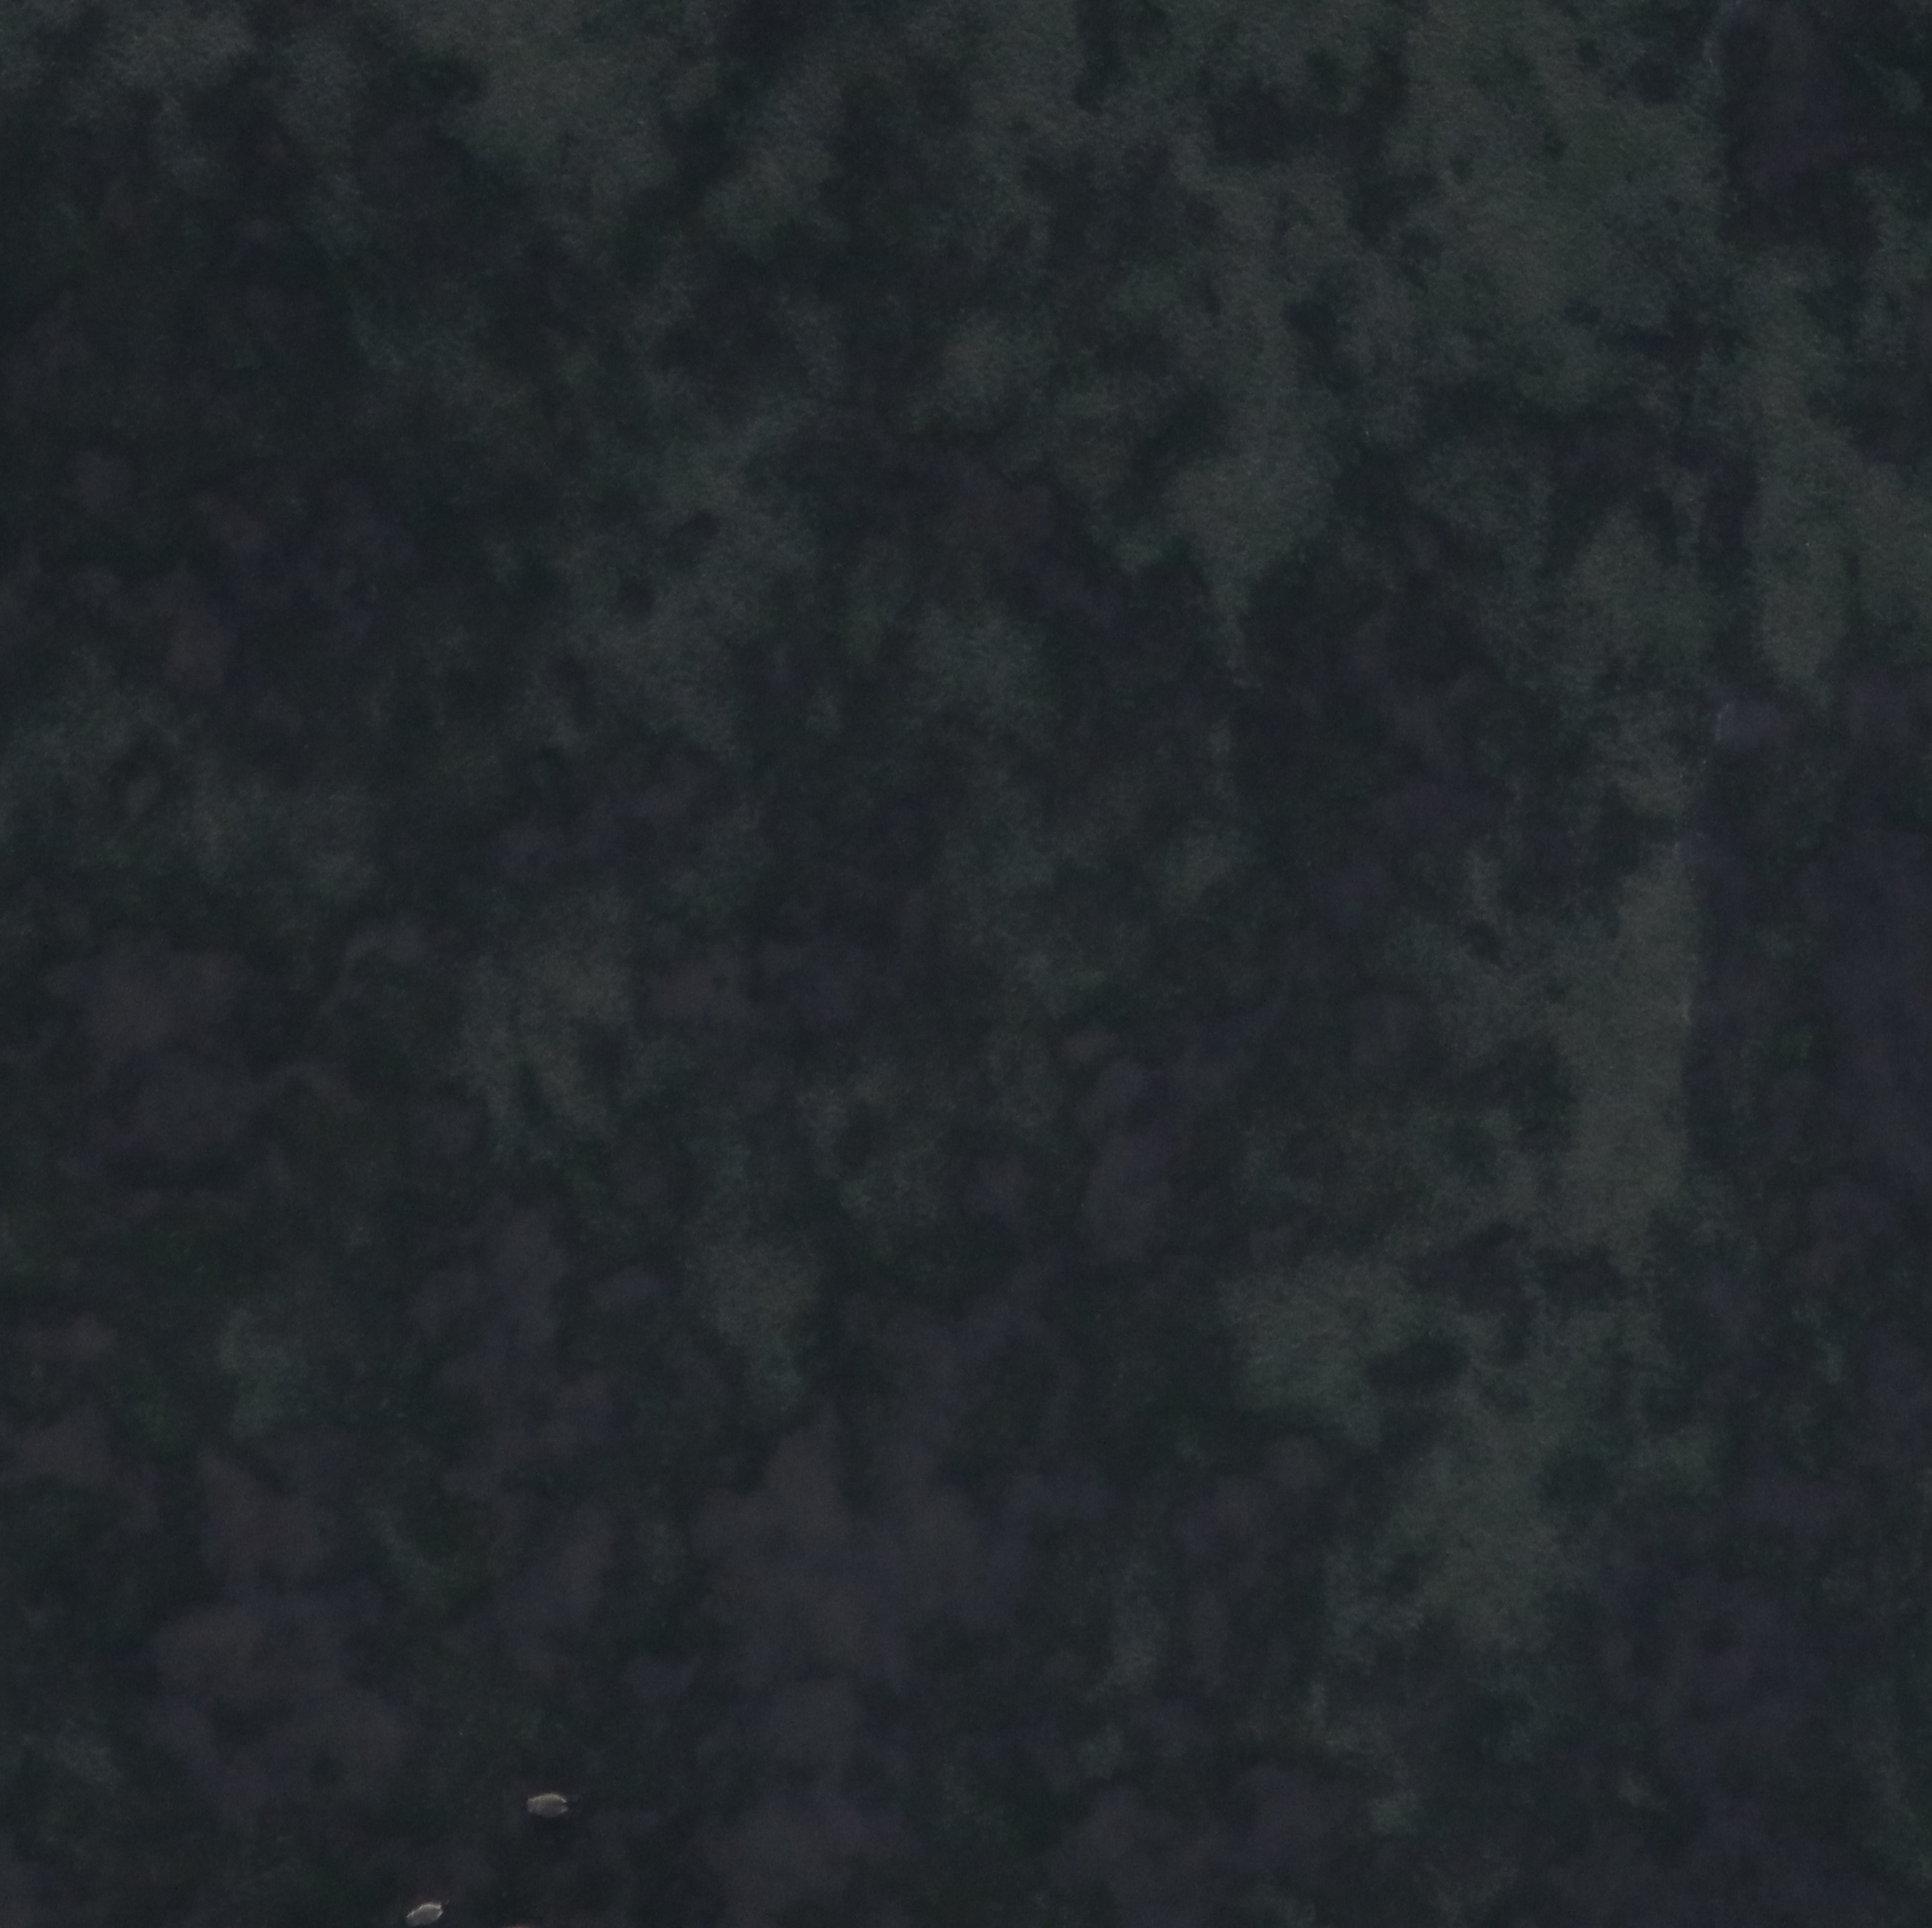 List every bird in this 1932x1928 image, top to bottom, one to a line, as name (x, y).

Canada goose (549, 1805)
Canada goose (426, 1915)